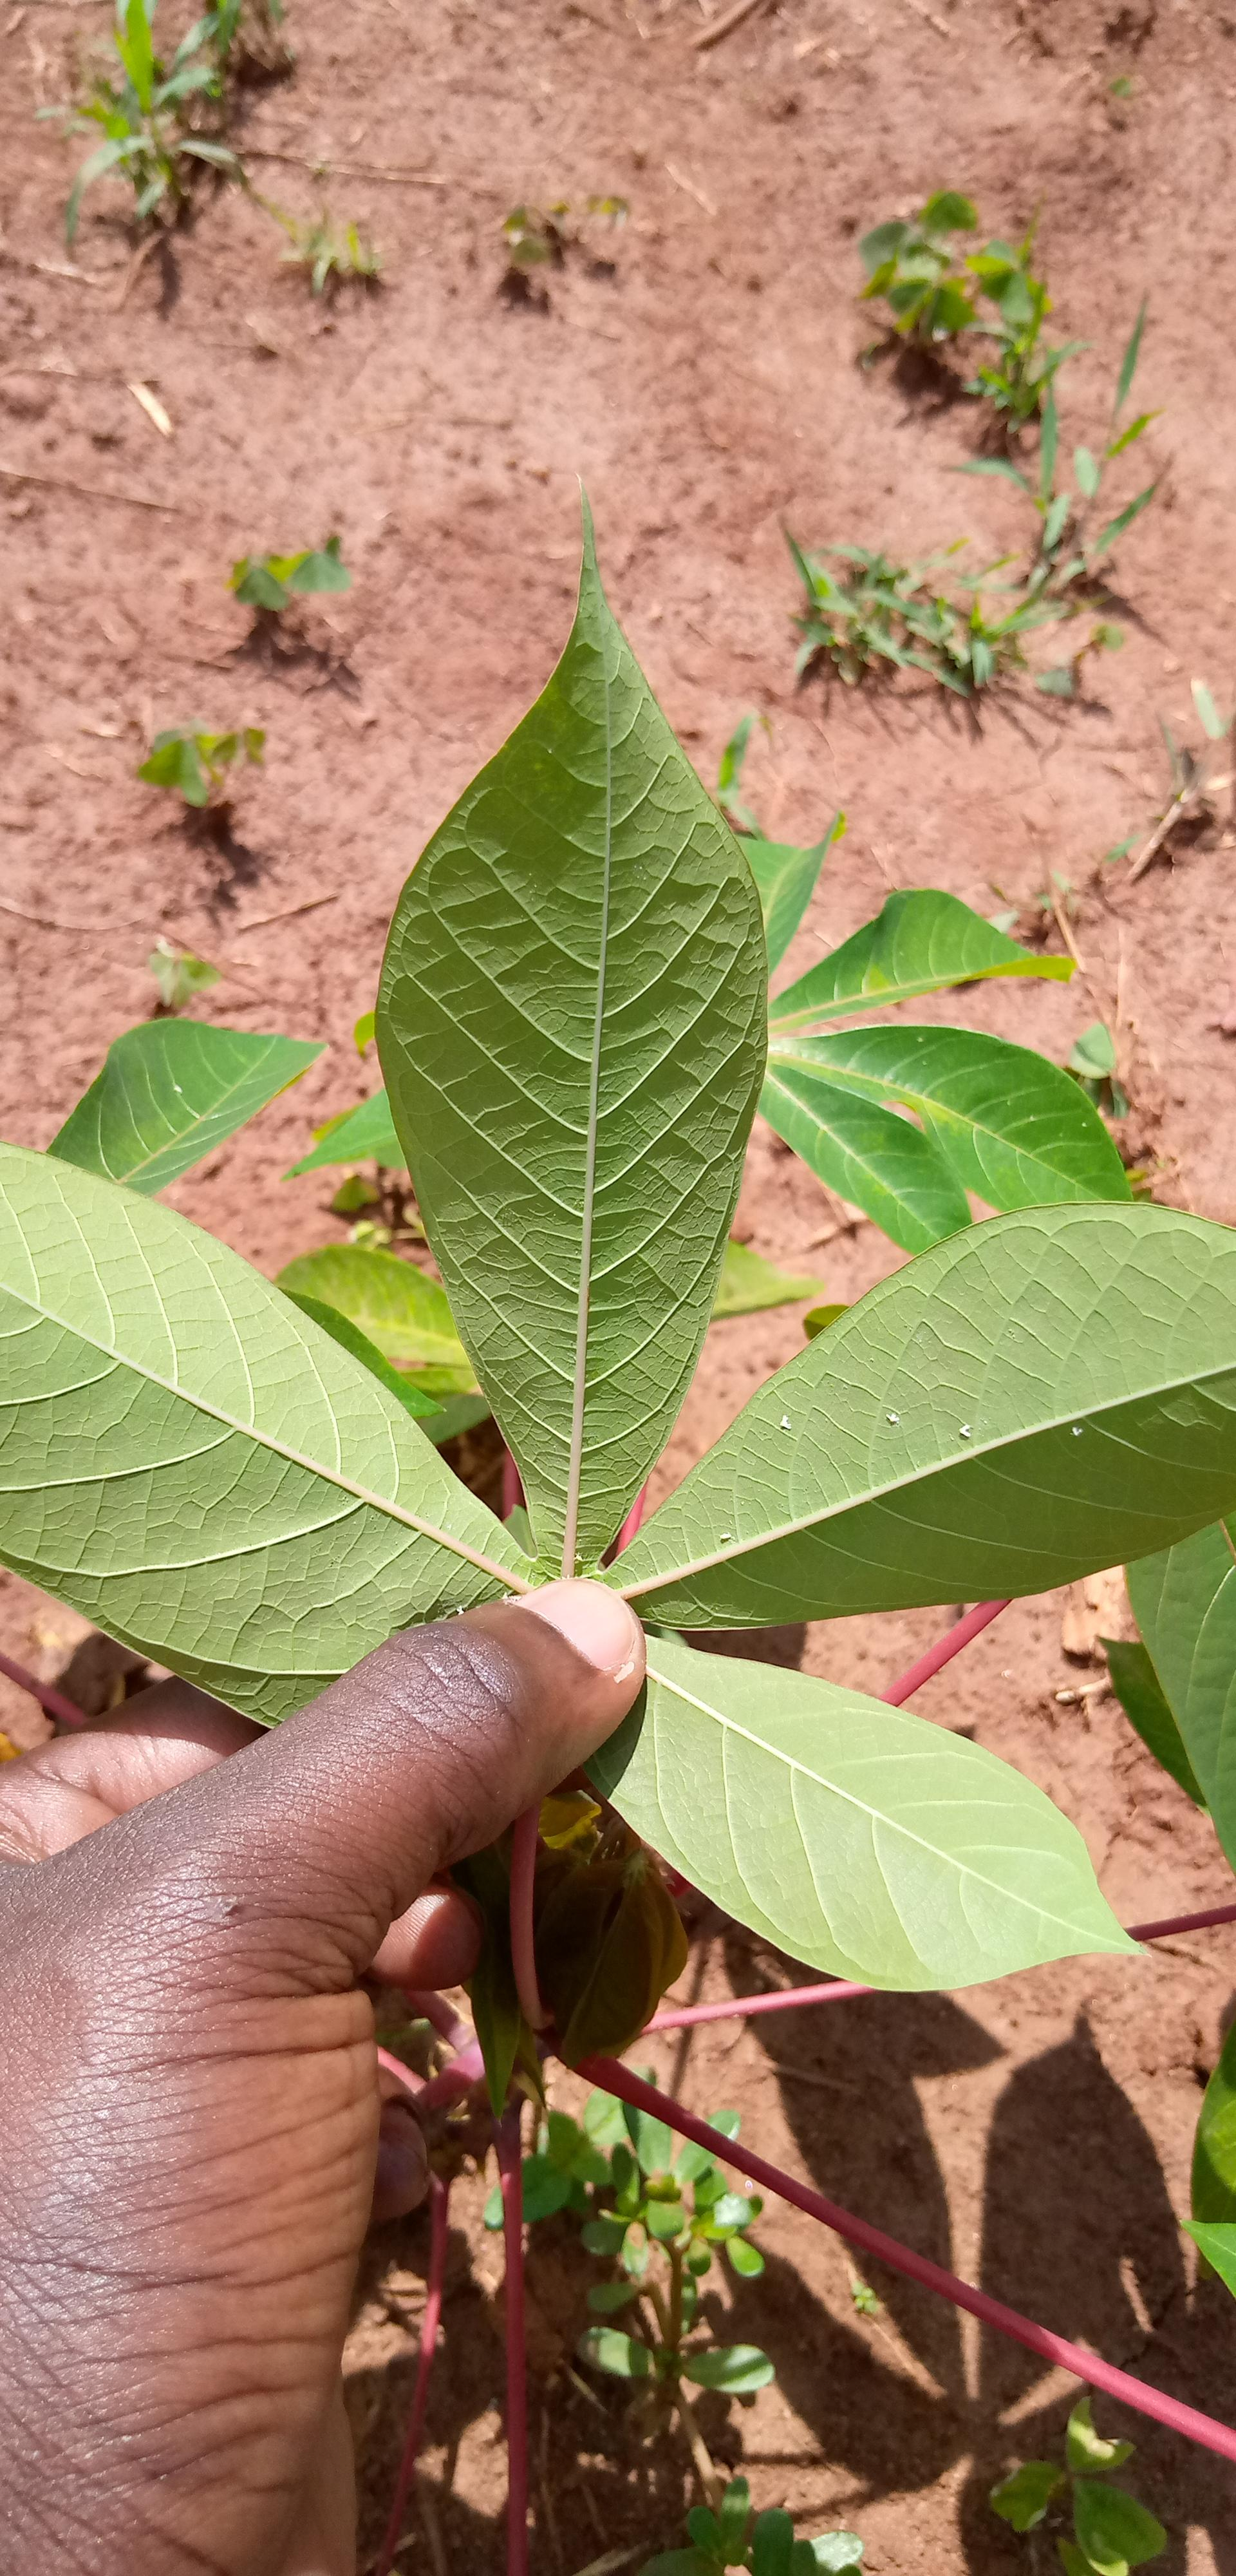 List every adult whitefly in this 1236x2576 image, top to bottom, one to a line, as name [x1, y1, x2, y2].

whitefly [884, 1407, 904, 1430]
whitefly [775, 1412, 798, 1437]
whitefly [953, 1419, 975, 1440]
whitefly [1067, 1423, 1089, 1439]
whitefly [716, 1530, 731, 1546]